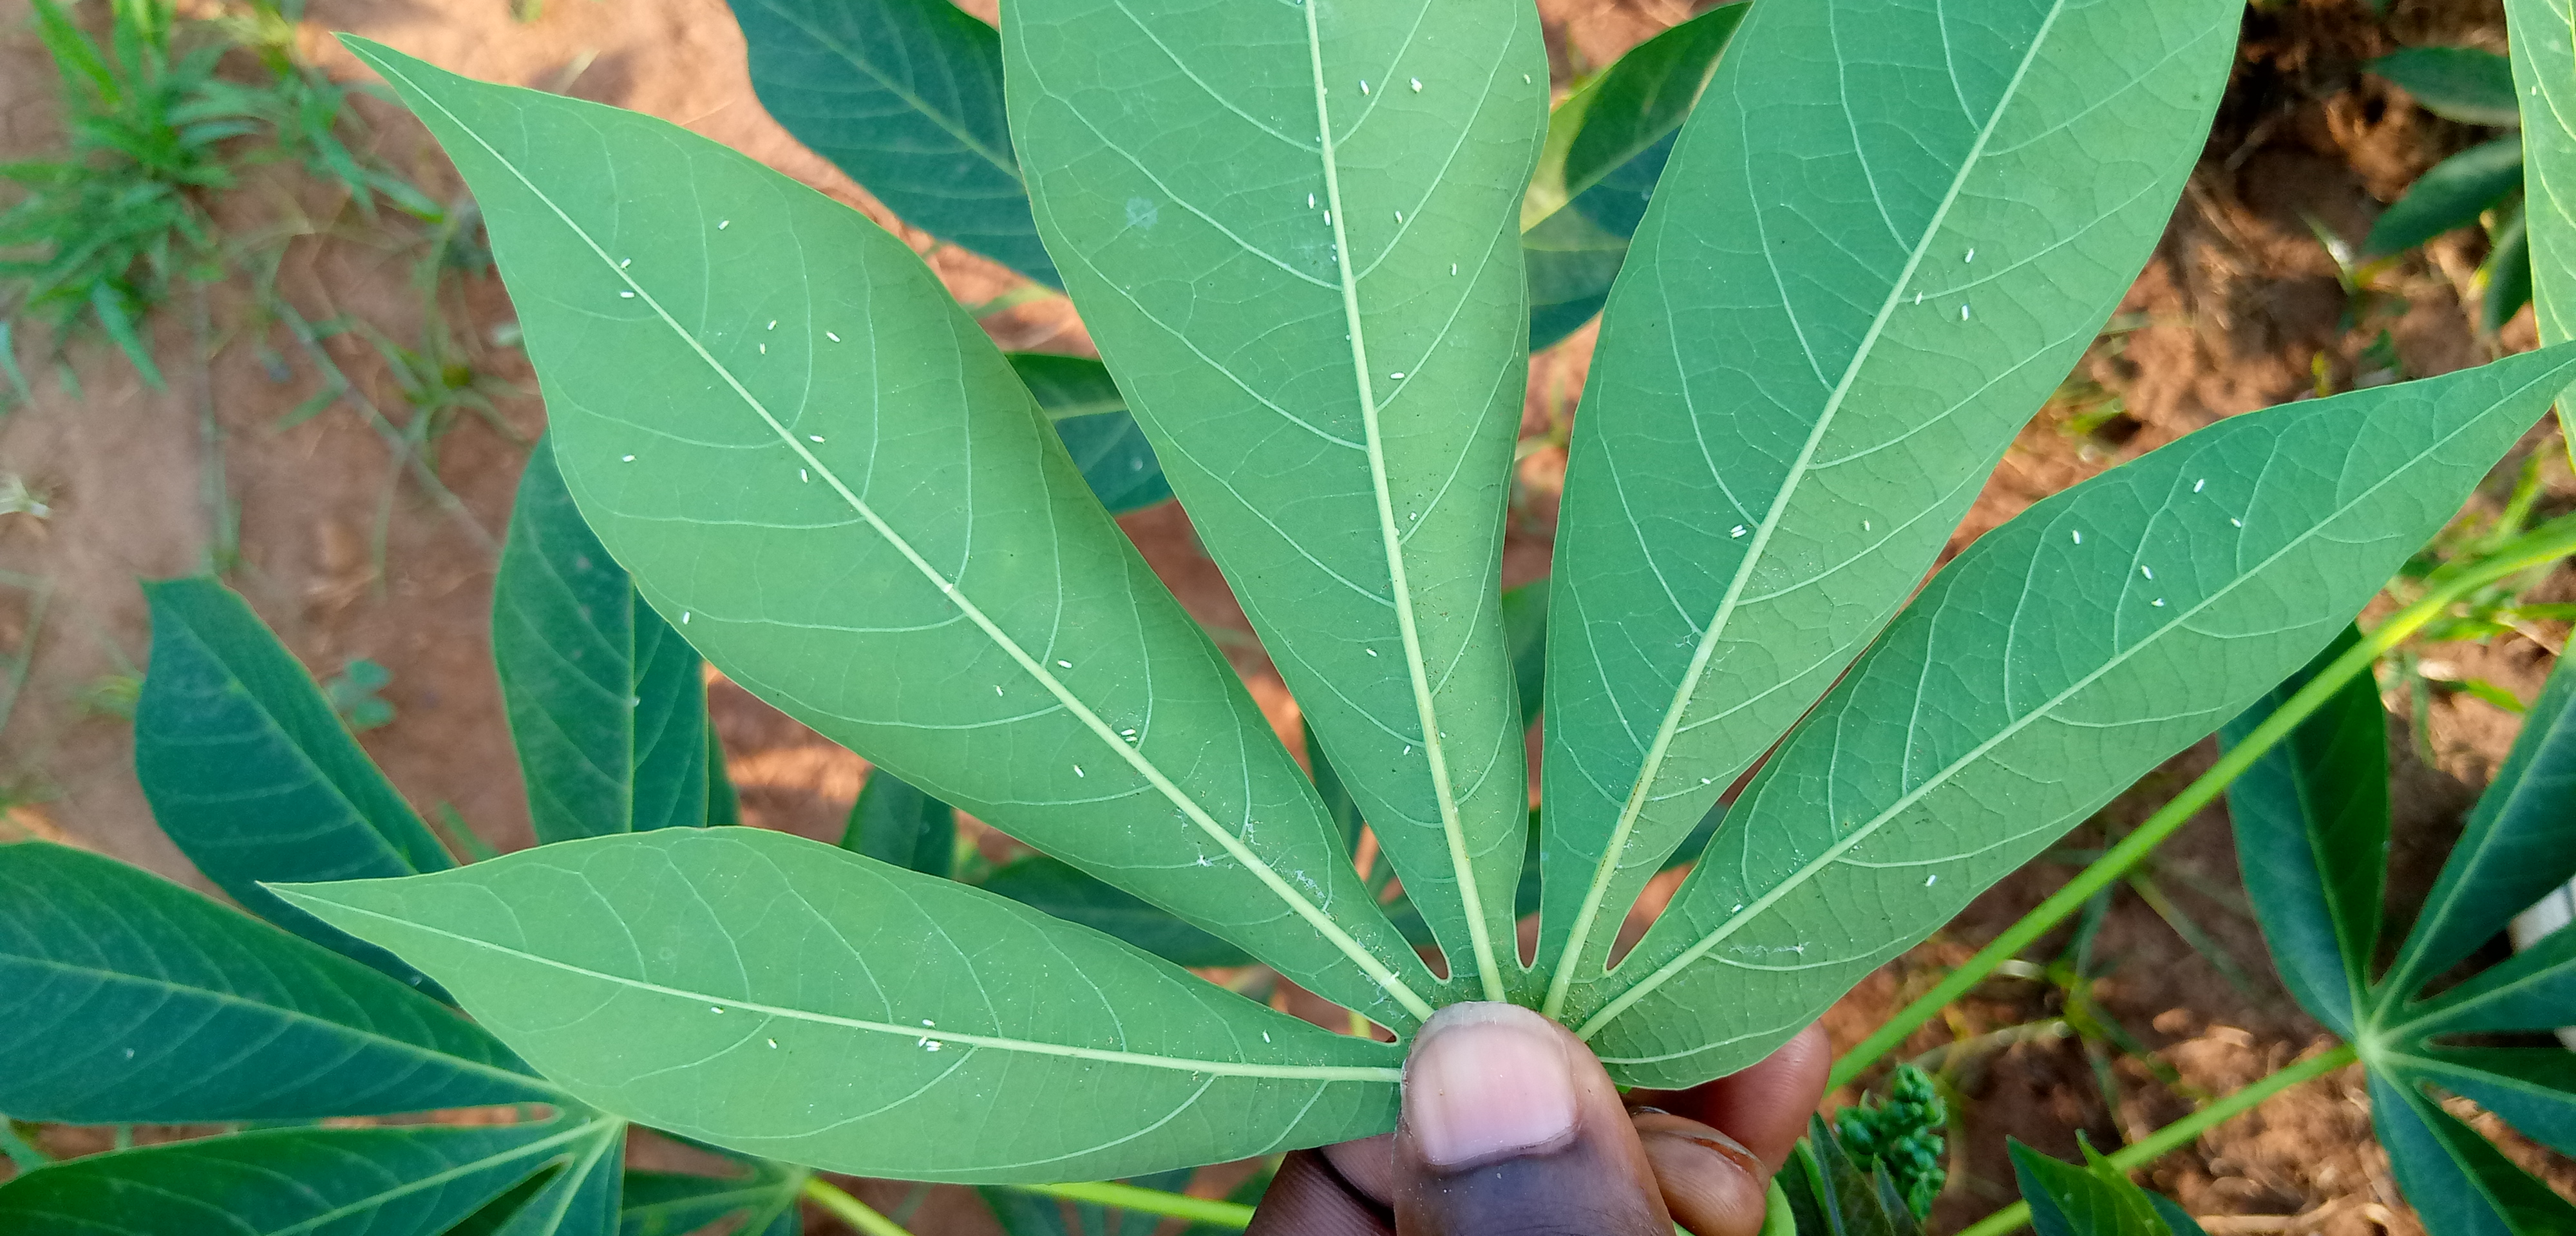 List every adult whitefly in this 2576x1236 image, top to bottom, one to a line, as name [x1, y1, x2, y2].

whitefly [1520, 69, 1534, 88]
whitefly [1408, 75, 1424, 95]
whitefly [1358, 77, 1373, 98]
whitefly [1305, 187, 1316, 212]
whitefly [1320, 207, 1334, 228]
whitefly [1392, 207, 1406, 225]
whitefly [715, 218, 737, 234]
whitefly [1963, 244, 1977, 265]
whitefly [617, 256, 636, 272]
whitefly [1448, 259, 1457, 278]
whitefly [618, 290, 638, 300]
whitefly [1912, 290, 1927, 309]
whitefly [1958, 302, 1972, 326]
whitefly [766, 317, 781, 333]
whitefly [822, 326, 849, 348]
whitefly [755, 339, 768, 357]
whitefly [1387, 368, 1410, 384]
whitefly [807, 431, 829, 446]
whitefly [620, 451, 639, 467]
whitefly [799, 462, 813, 487]
whitefly [2192, 474, 2210, 495]
whitefly [1405, 508, 1422, 524]
whitefly [2227, 514, 2246, 530]
whitefly [1861, 516, 1879, 536]
whitefly [1728, 520, 1750, 540]
whitefly [2070, 527, 2084, 547]
whitefly [2138, 561, 2155, 582]
whitefly [2147, 595, 2168, 612]
whitefly [680, 610, 694, 626]
whitefly [1363, 645, 1380, 661]
whitefly [1054, 657, 1074, 671]
whitefly [993, 682, 1005, 701]
whitefly [1118, 726, 1138, 736]
whitefly [1124, 736, 1139, 745]
whitefly [1399, 742, 1416, 757]
whitefly [1071, 760, 1086, 780]
whitefly [1698, 774, 1714, 787]
whitefly [1921, 871, 1940, 890]
whitefly [1727, 900, 1747, 915]
whitefly [708, 1003, 728, 1016]
whitefly [919, 1016, 936, 1028]
whitefly [1258, 1027, 1274, 1047]
whitefly [916, 1033, 927, 1049]
whitefly [762, 1035, 783, 1051]
whitefly [925, 1038, 945, 1054]